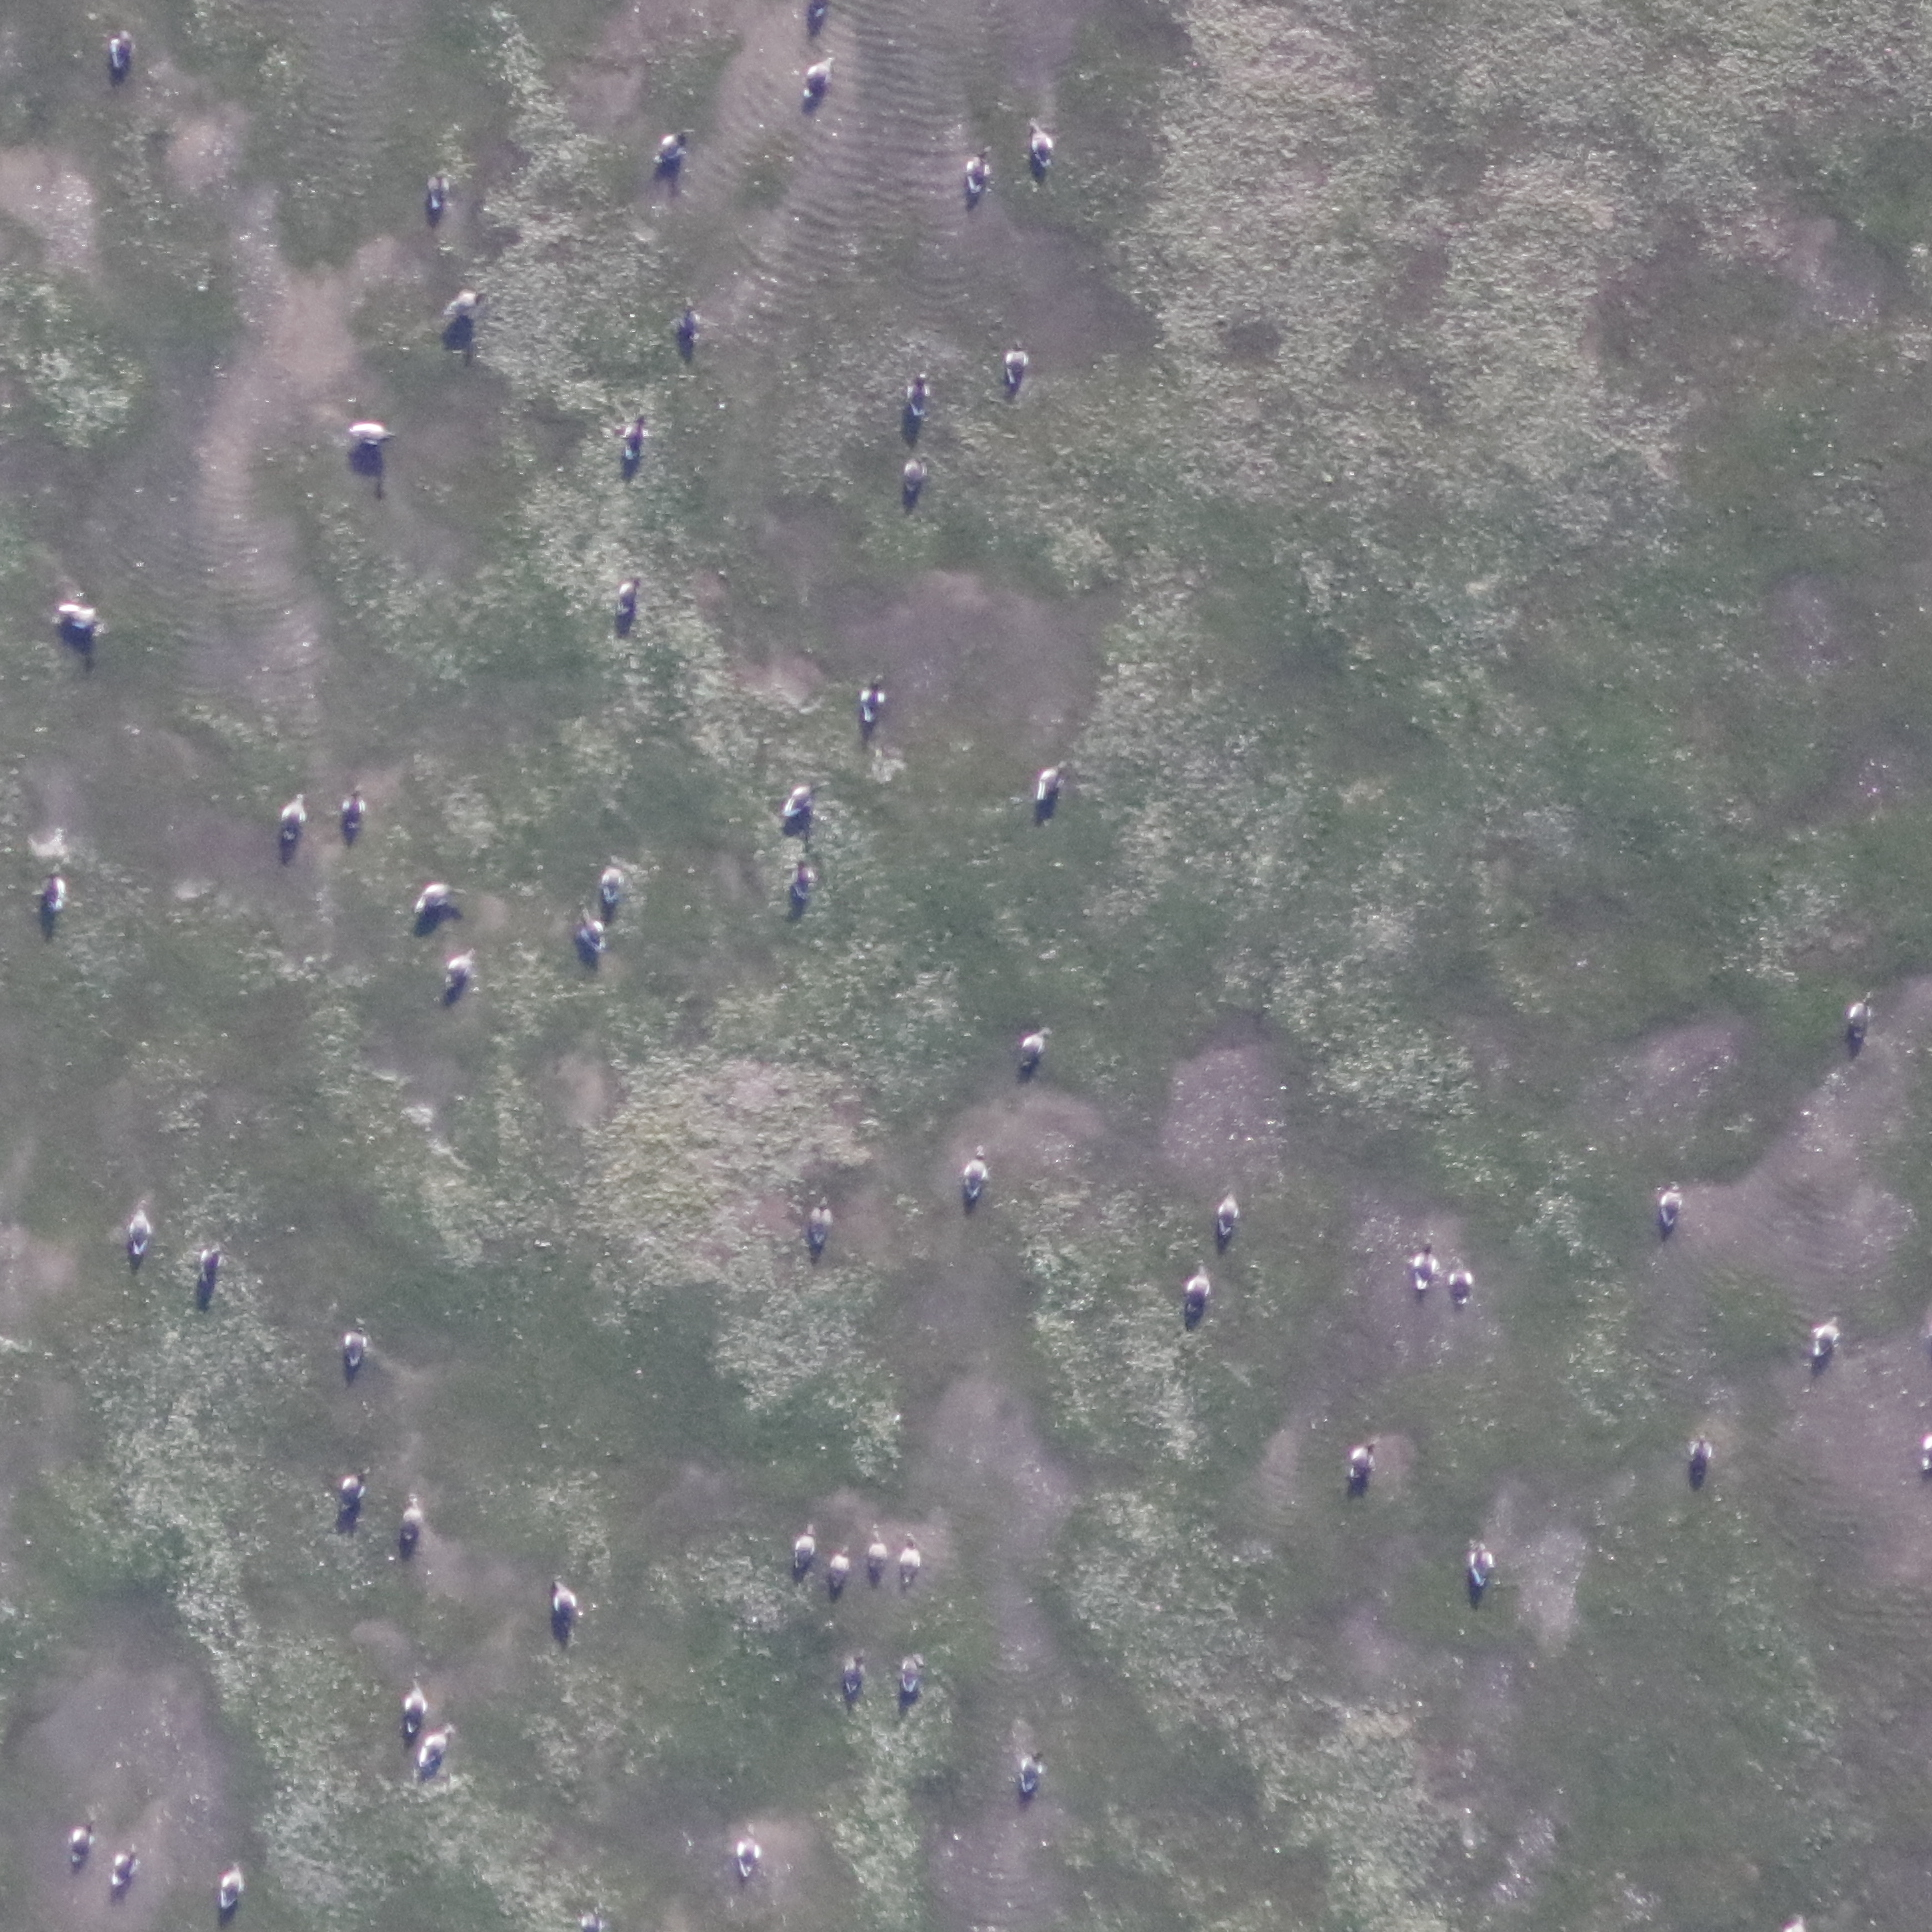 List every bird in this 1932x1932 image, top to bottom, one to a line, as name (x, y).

brant (814, 1)
brant (123, 54)
brant (823, 70)
brant (673, 153)
brant (1043, 156)
brant (972, 174)
brant (431, 193)
brant (467, 303)
brant (691, 330)
brant (1015, 365)
brant (919, 396)
brant (361, 433)
brant (628, 445)
brant (910, 475)
brant (624, 589)
brant (78, 614)
brant (872, 699)
brant (1875, 766)
brant (1047, 786)
brant (809, 804)
brant (346, 806)
brant (286, 824)
brant (804, 878)
brant (607, 882)
brant (57, 904)
brant (443, 905)
brant (587, 943)
brant (467, 959)
brant (1859, 1014)
brant (1038, 1050)
brant (976, 1174)
brant (1677, 1200)
brant (1226, 1223)
brant (820, 1224)
brant (135, 1230)
brant (216, 1257)
brant (1424, 1271)
brant (1456, 1275)
brant (1193, 1302)
brant (1821, 1339)
brant (354, 1345)
brant (1691, 1458)
brant (1361, 1470)
brant (353, 1489)
brant (409, 1533)
brant (804, 1547)
brant (874, 1553)
brant (836, 1565)
brant (916, 1565)
brant (1481, 1566)
brant (562, 1607)
brant (905, 1673)
brant (856, 1677)
brant (416, 1717)
brant (436, 1753)
brant (1027, 1771)
brant (79, 1841)
brant (746, 1859)
brant (119, 1872)
brant (238, 1890)